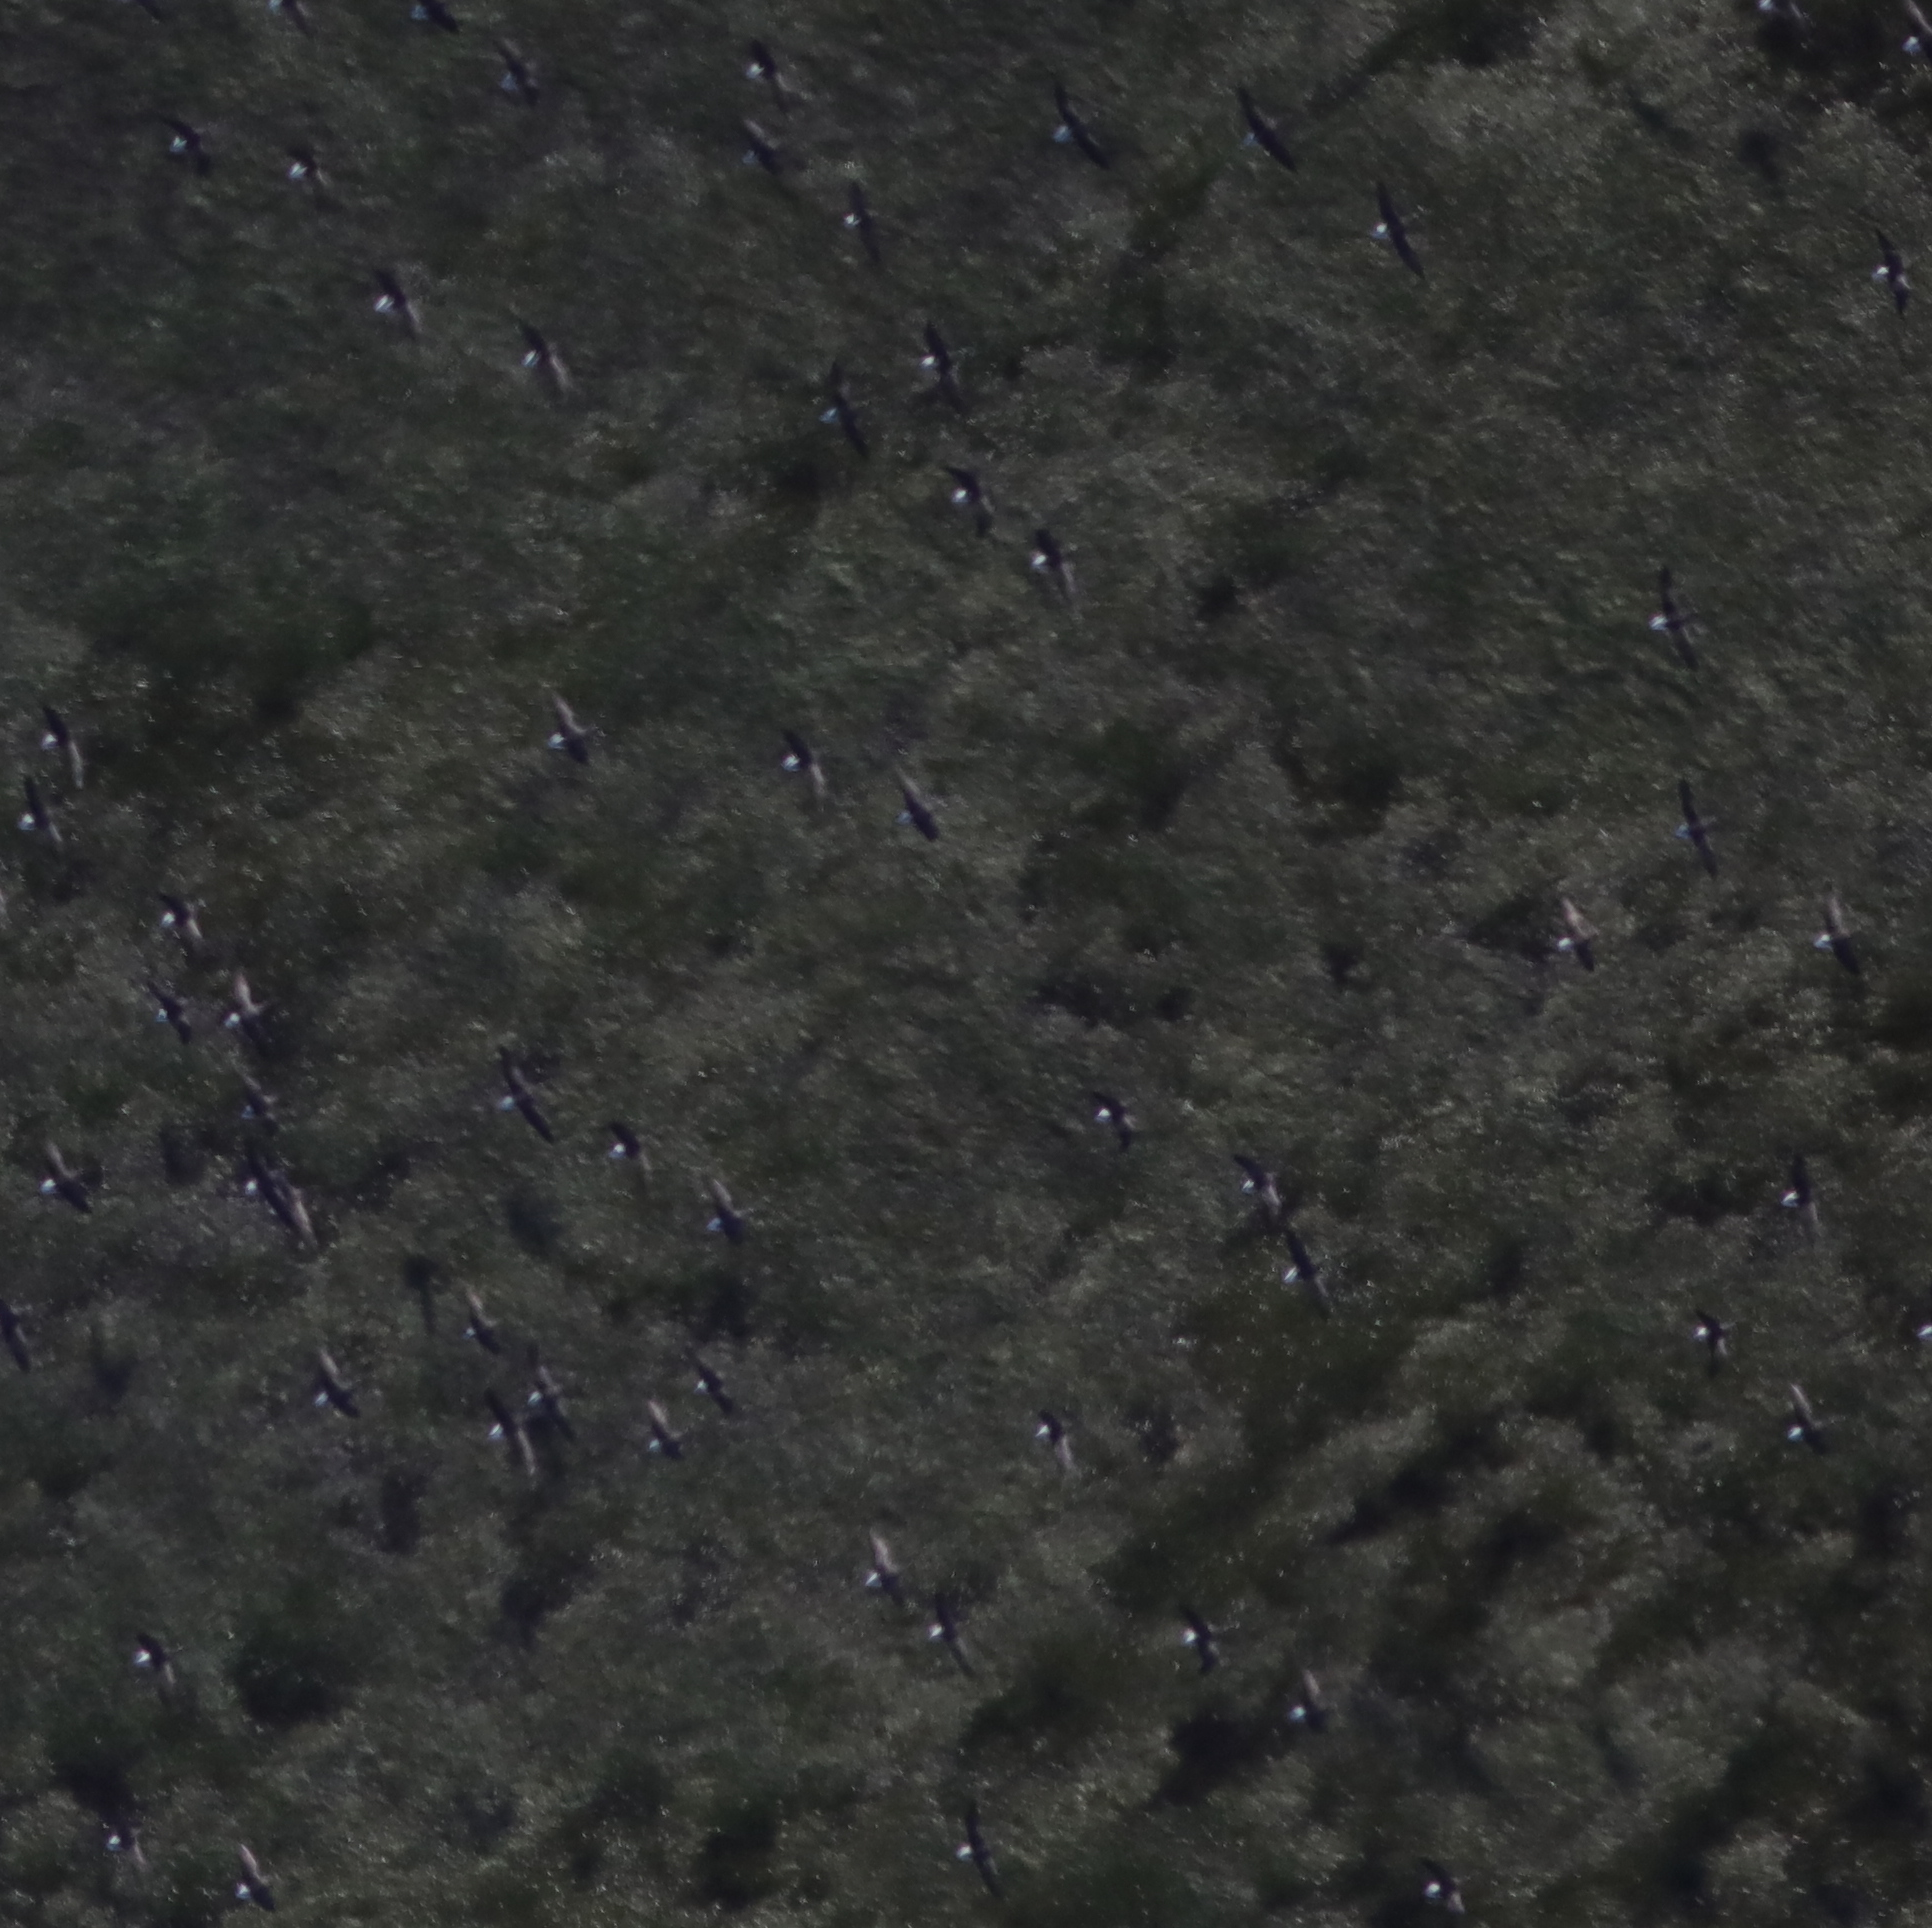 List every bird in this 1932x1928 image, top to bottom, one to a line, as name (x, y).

brant (1912, 31)
brant (758, 62)
brant (514, 71)
brant (1259, 131)
brant (161, 134)
brant (1076, 143)
brant (759, 160)
brant (297, 162)
brant (847, 216)
brant (1383, 228)
brant (1884, 268)
brant (382, 299)
brant (550, 356)
brant (938, 366)
brant (821, 416)
brant (968, 496)
brant (1044, 554)
brant (1665, 610)
brant (51, 731)
brant (575, 740)
brant (796, 767)
brant (918, 805)
brant (19, 808)
brant (1697, 820)
brant (169, 910)
brant (1837, 920)
brant (1568, 926)
brant (158, 1006)
brant (243, 1006)
brant (512, 1084)
brant (1109, 1117)
brant (618, 1147)
brant (48, 1182)
brant (269, 1185)
brant (1248, 1185)
brant (1795, 1199)
brant (727, 1217)
brant (1310, 1272)
brant (482, 1314)
brant (1715, 1326)
brant (325, 1383)
brant (555, 1385)
brant (721, 1394)
brant (1812, 1428)
brant (1059, 1433)
brant (667, 1441)
brant (500, 1444)
brant (877, 1576)
brant (1198, 1635)
brant (953, 1642)
brant (163, 1656)
brant (1303, 1709)
brant (128, 1836)
brant (971, 1841)
brant (257, 1886)
brant (1445, 1889)